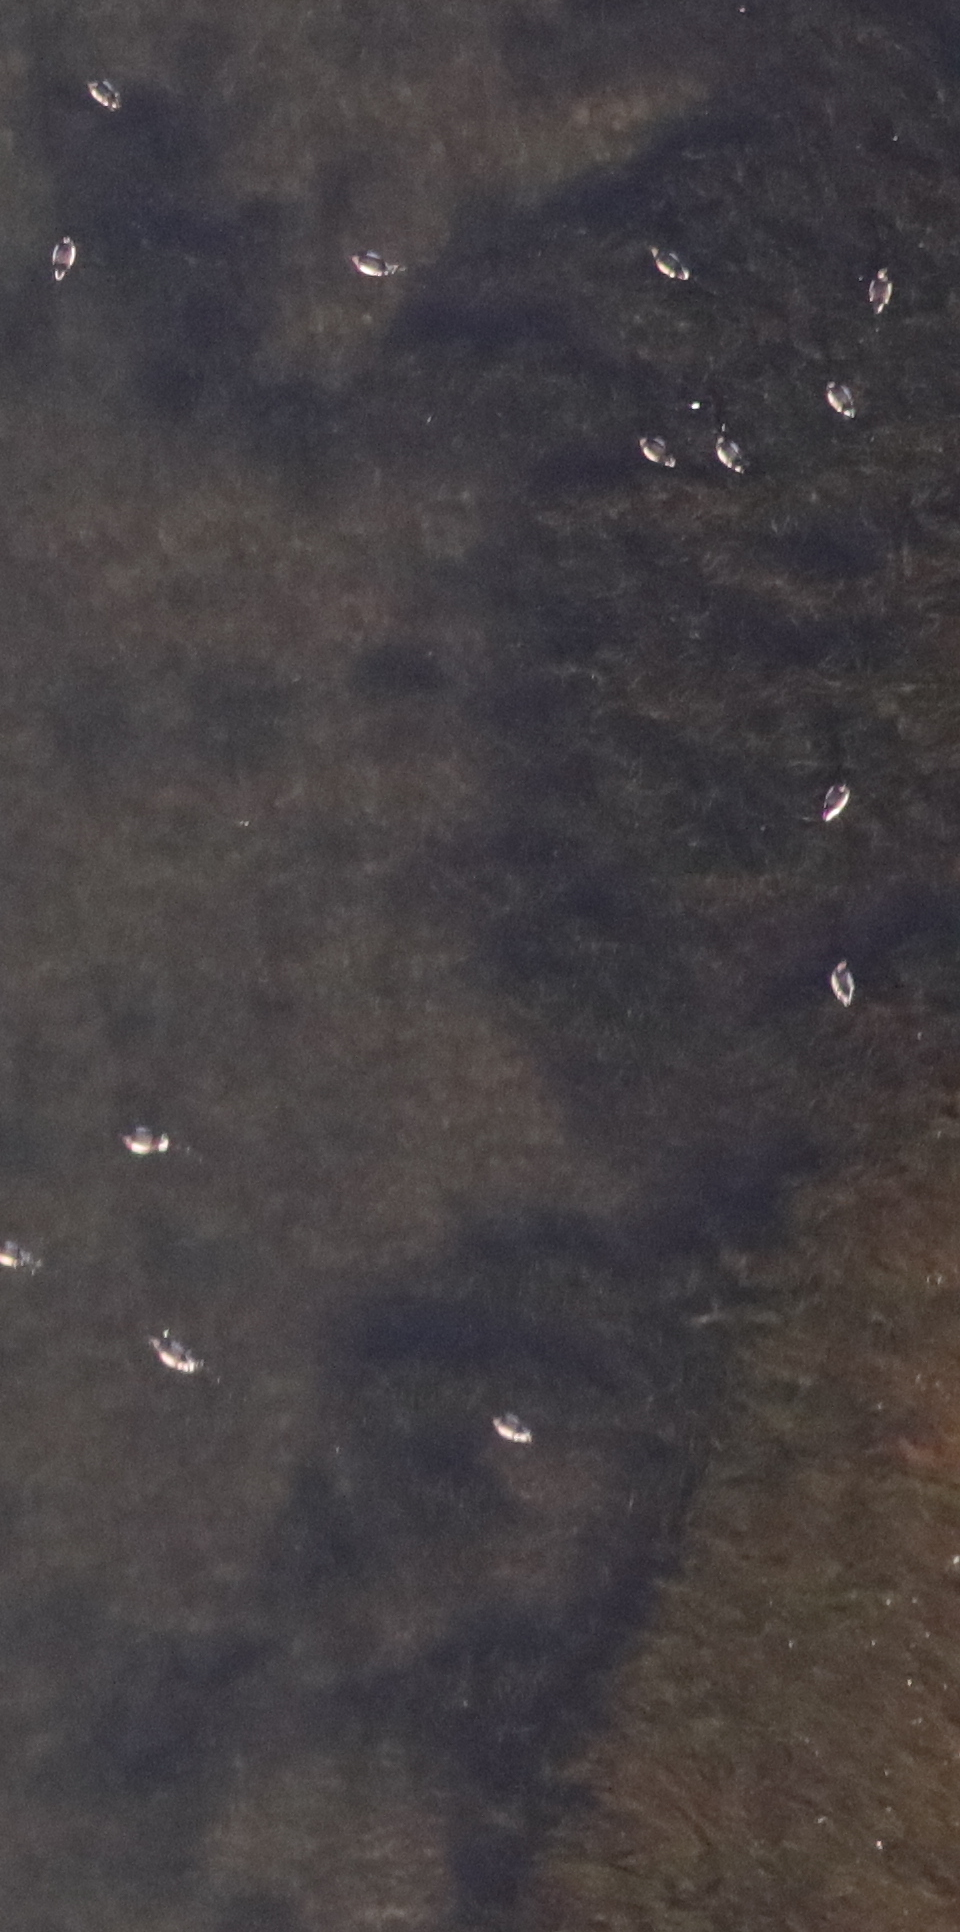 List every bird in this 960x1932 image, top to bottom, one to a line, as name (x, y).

brant (105, 94)
brant (64, 257)
brant (373, 264)
brant (669, 264)
brant (879, 293)
brant (840, 399)
brant (658, 451)
brant (730, 452)
brant (836, 801)
brant (841, 984)
brant (145, 1140)
brant (9, 1254)
brant (171, 1353)
brant (513, 1427)